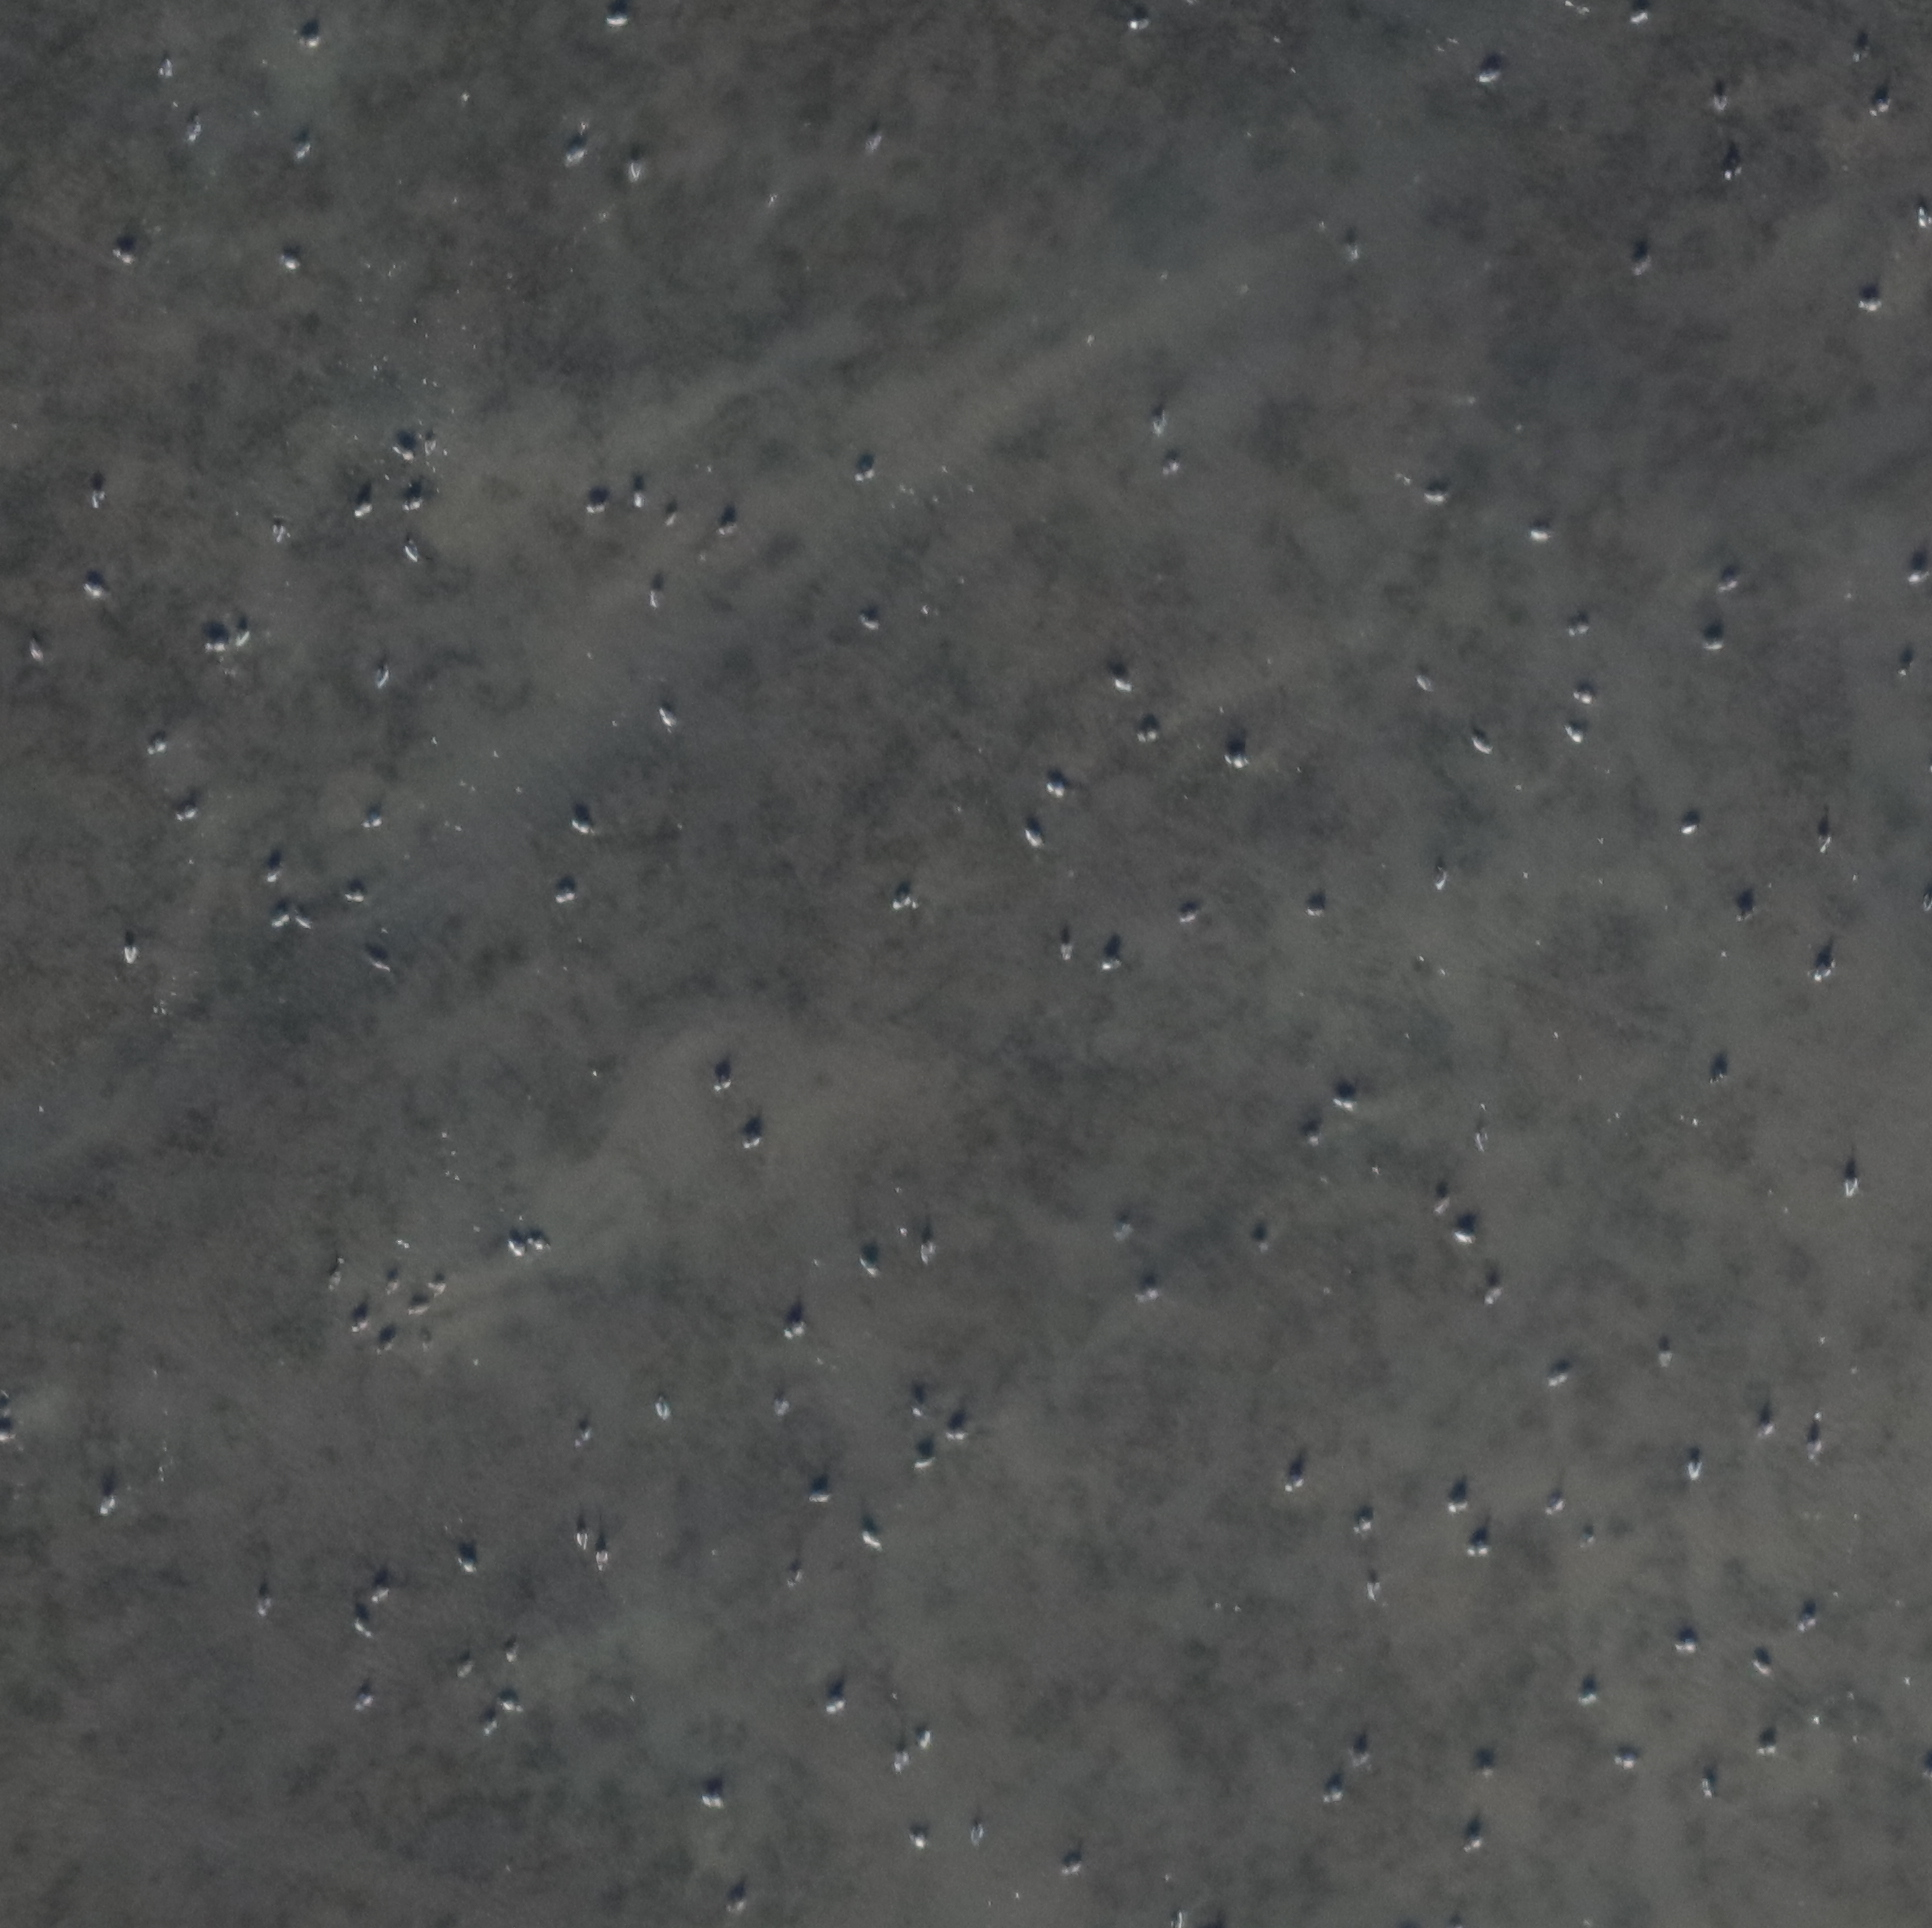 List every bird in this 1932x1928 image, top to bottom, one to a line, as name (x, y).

brant (1639, 16)
brant (617, 19)
brant (1137, 25)
brant (311, 40)
brant (1862, 56)
brant (166, 69)
brant (1487, 76)
brant (1720, 103)
brant (1880, 105)
brant (197, 130)
brant (876, 137)
brant (305, 147)
brant (576, 152)
brant (634, 167)
brant (1732, 172)
brant (1924, 219)
brant (1353, 245)
brant (123, 255)
brant (291, 262)
brant (1642, 264)
brant (1869, 303)
brant (1159, 420)
brant (427, 440)
brant (402, 447)
brant (1170, 469)
brant (862, 475)
brant (1431, 492)
brant (99, 495)
brant (638, 500)
brant (412, 502)
brant (597, 506)
brant (364, 507)
brant (669, 517)
brant (721, 529)
brant (276, 530)
brant (1541, 534)
brant (411, 548)
brant (1922, 575)
brant (1727, 581)
brant (89, 585)
brant (655, 601)
brant (873, 624)
brant (1579, 627)
brant (1716, 638)
brant (242, 639)
brant (216, 646)
brant (44, 651)
brant (1903, 669)
brant (383, 674)
brant (1121, 683)
brant (1422, 683)
brant (1584, 695)
brant (668, 717)
brant (1147, 732)
brant (1575, 734)
brant (1481, 744)
brant (161, 745)
brant (1236, 759)
brant (1056, 788)
brant (187, 812)
brant (373, 821)
brant (582, 825)
brant (1685, 825)
brant (1033, 836)
brant (1825, 842)
brant (273, 872)
brant (1445, 876)
brant (355, 894)
brant (566, 895)
brant (1929, 899)
brant (902, 908)
brant (1313, 914)
brant (1190, 915)
brant (1743, 915)
brant (280, 919)
brant (304, 920)
brant (131, 952)
brant (1067, 954)
brant (378, 962)
brant (1114, 968)
brant (1825, 969)
brant (1717, 1076)
brant (723, 1083)
brant (1348, 1096)
brant (1313, 1135)
brant (1482, 1135)
brant (753, 1139)
brant (1850, 1183)
brant (1441, 1195)
brant (1125, 1228)
brant (1466, 1232)
brant (1265, 1239)
brant (517, 1246)
brant (533, 1248)
brant (928, 1257)
brant (878, 1261)
brant (333, 1277)
brant (392, 1278)
brant (444, 1287)
brant (1147, 1291)
brant (1492, 1291)
brant (426, 1302)
brant (361, 1317)
brant (796, 1327)
brant (387, 1348)
brant (1666, 1352)
brant (1565, 1378)
brant (665, 1408)
brant (785, 1408)
brant (918, 1417)
brant (584, 1430)
brant (1763, 1430)
brant (957, 1433)
brant (5, 1435)
brant (1809, 1449)
brant (930, 1461)
brant (1696, 1469)
brant (1296, 1480)
brant (820, 1496)
brant (1463, 1498)
brant (1564, 1502)
brant (112, 1504)
brant (1363, 1517)
brant (877, 1536)
brant (581, 1538)
brant (1585, 1538)
brant (1478, 1548)
brant (601, 1557)
brant (468, 1558)
brant (792, 1567)
brant (1373, 1589)
brant (378, 1593)
brant (266, 1607)
brant (1807, 1623)
brant (359, 1627)
brant (511, 1641)
brant (1688, 1646)
brant (467, 1663)
brant (1764, 1667)
brant (1585, 1696)
brant (515, 1699)
brant (365, 1700)
brant (833, 1708)
brant (493, 1720)
brant (919, 1736)
brant (1767, 1748)
brant (1361, 1753)
brant (896, 1756)
brant (1624, 1758)
brant (1485, 1768)
brant (1708, 1790)
brant (1332, 1792)
brant (716, 1799)
brant (975, 1834)
brant (918, 1839)
brant (1475, 1842)
brant (1073, 1865)
brant (737, 1902)
brant (1176, 1922)